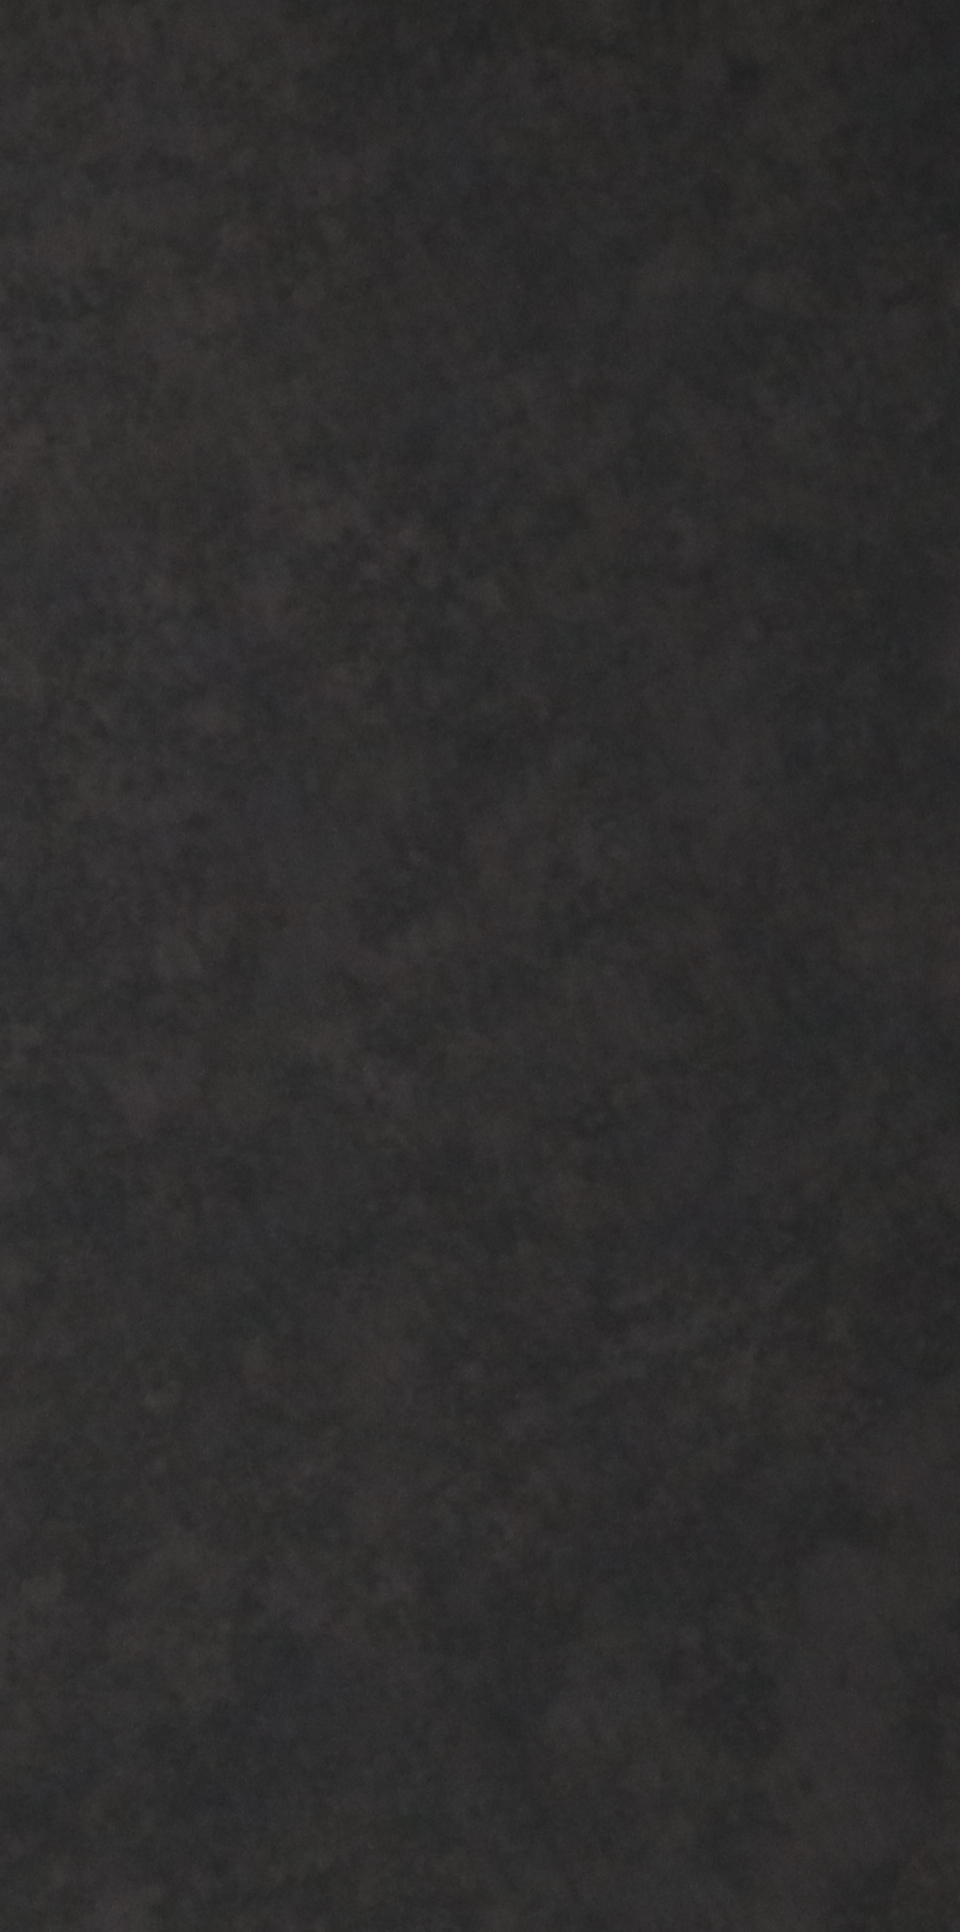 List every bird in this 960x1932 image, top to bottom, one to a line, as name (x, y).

None